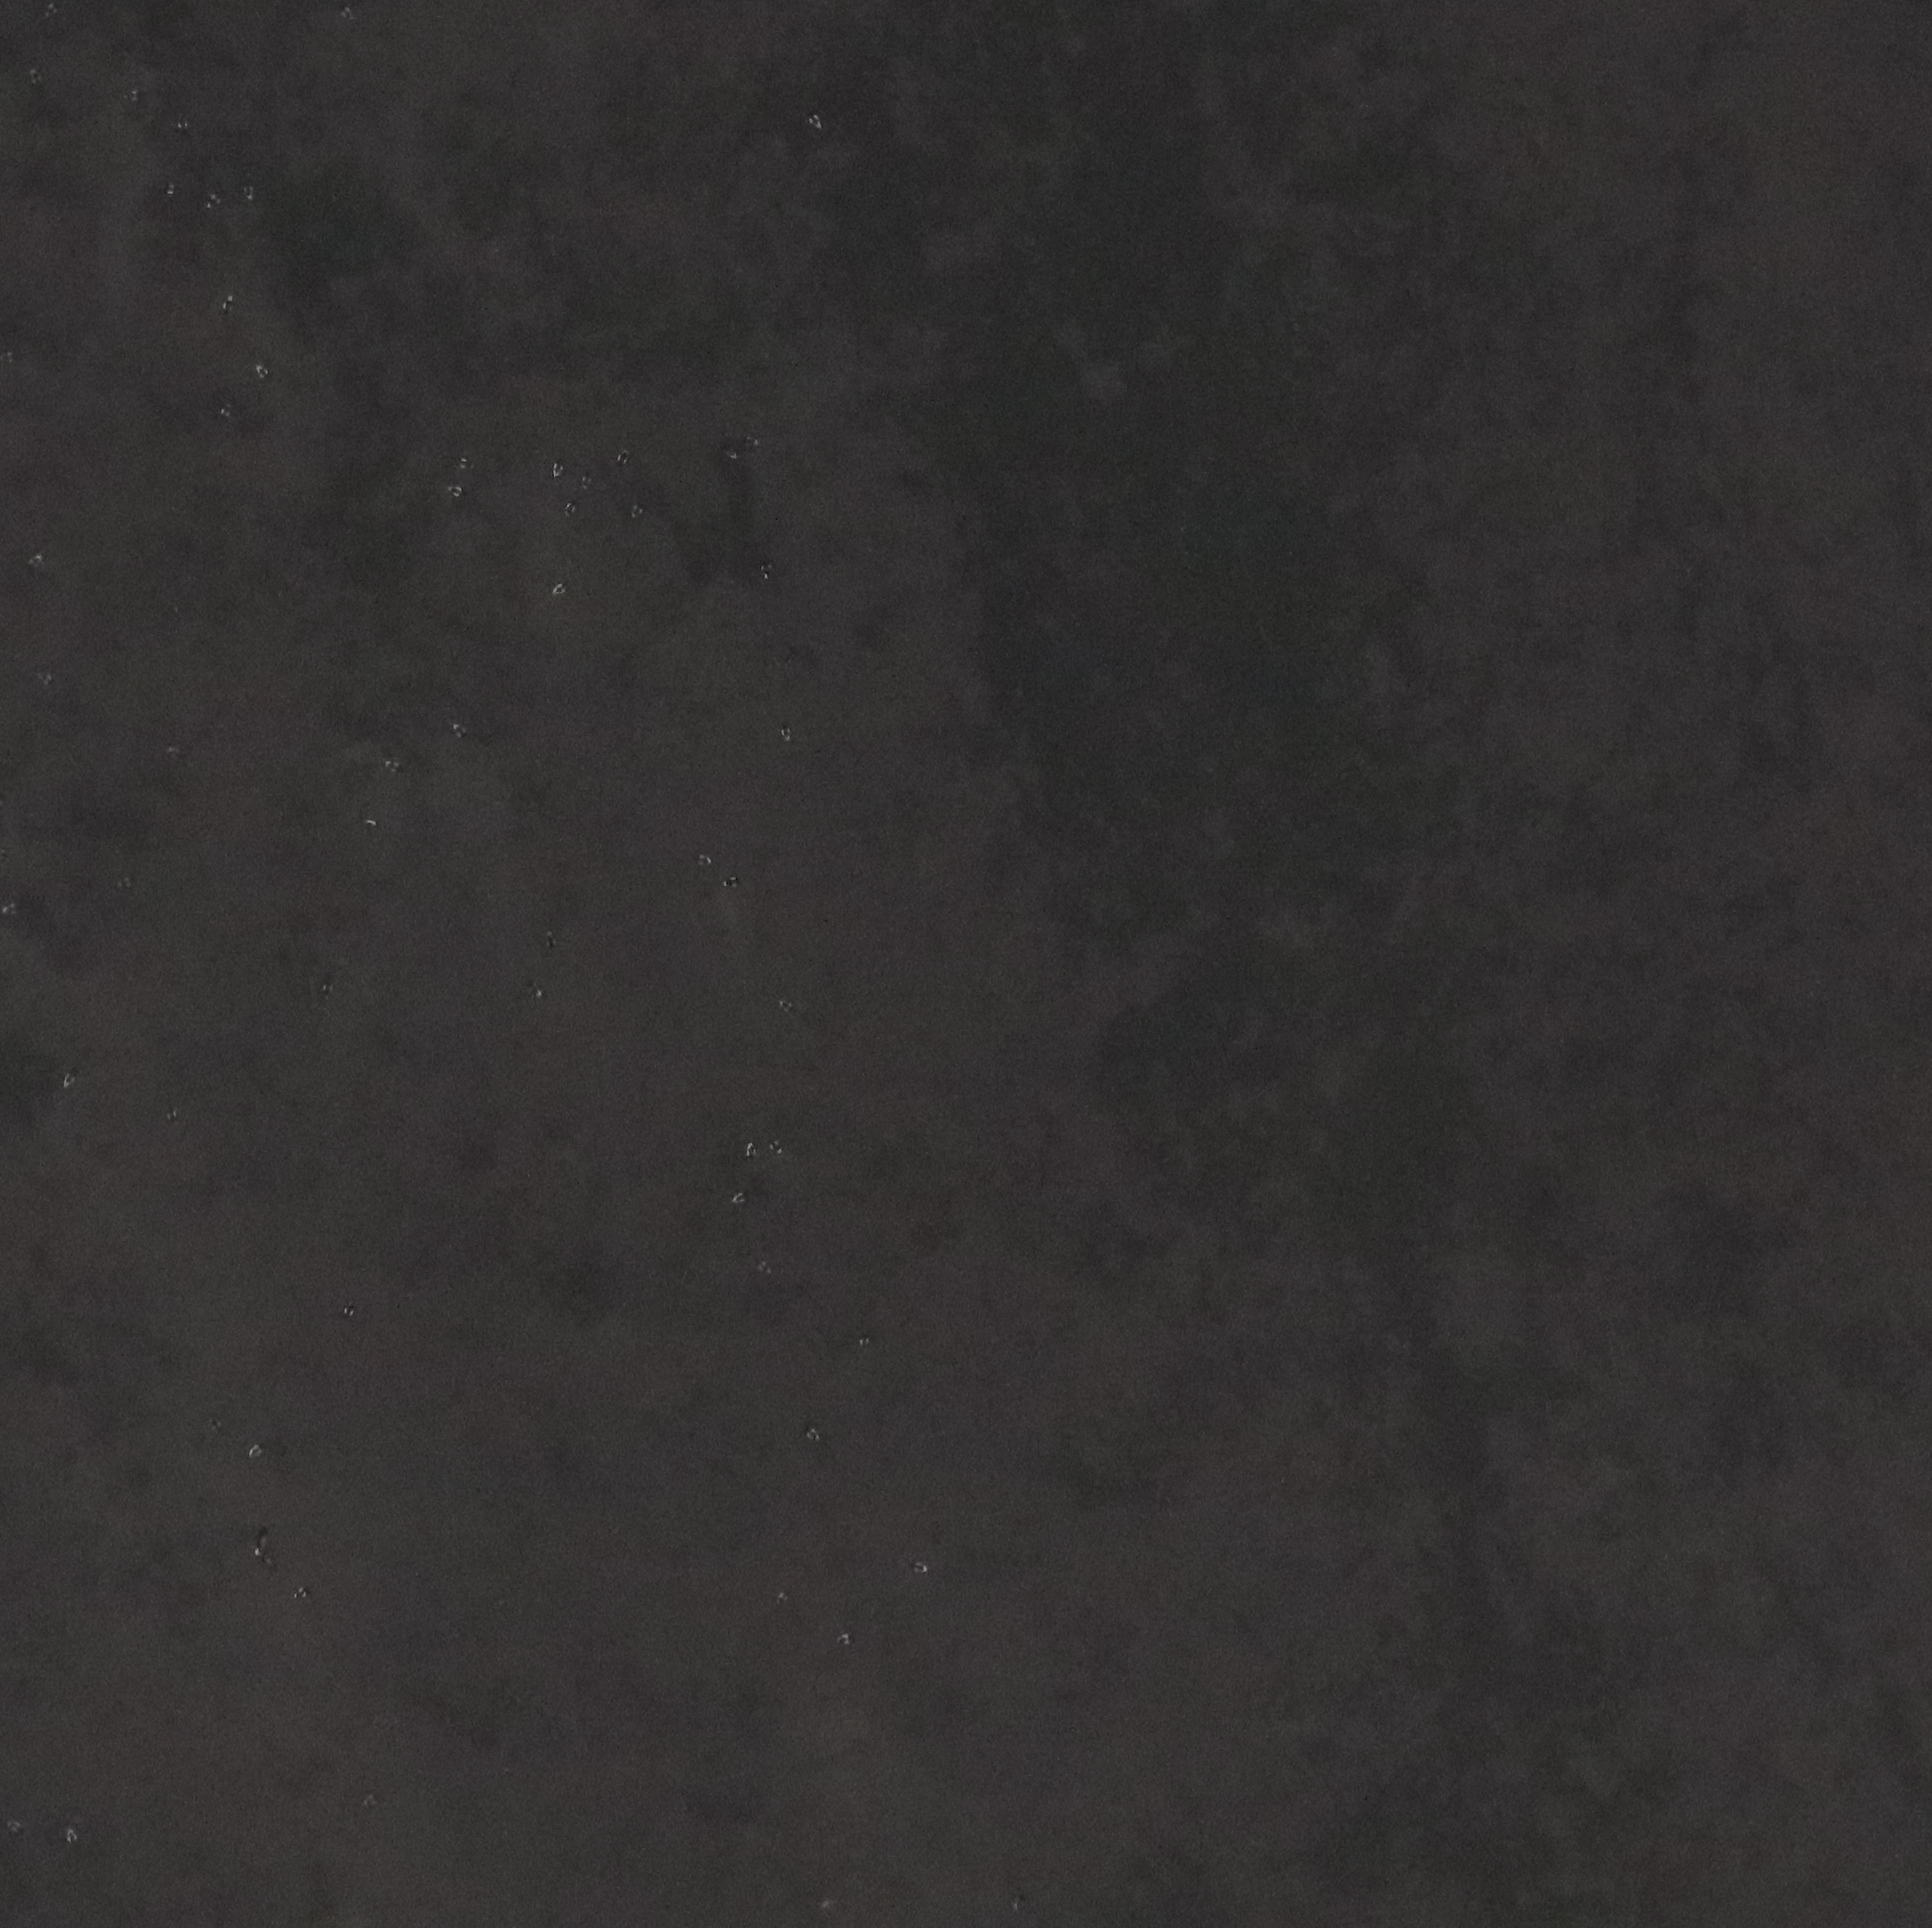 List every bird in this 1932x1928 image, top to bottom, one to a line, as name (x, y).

brant (55, 11)
brant (352, 13)
brant (46, 71)
brant (136, 90)
brant (185, 117)
brant (816, 123)
brant (173, 188)
brant (250, 193)
brant (212, 204)
brant (226, 307)
brant (263, 370)
brant (225, 407)
brant (747, 433)
brant (729, 450)
brant (628, 454)
brant (460, 458)
brant (561, 465)
brant (590, 478)
brant (459, 484)
brant (569, 505)
brant (636, 505)
brant (40, 562)
brant (765, 570)
brant (557, 588)
brant (53, 676)
brant (463, 727)
brant (784, 734)
brant (169, 754)
brant (397, 766)
brant (5, 801)
brant (370, 828)
brant (1, 857)
brant (703, 859)
brant (731, 881)
brant (125, 890)
brant (13, 911)
brant (550, 940)
brant (339, 982)
brant (533, 987)
brant (784, 1004)
brant (67, 1076)
brant (174, 1113)
brant (773, 1143)
brant (747, 1151)
brant (741, 1195)
brant (762, 1263)
brant (348, 1314)
brant (863, 1338)
brant (223, 1429)
brant (816, 1435)
brant (258, 1449)
brant (261, 1550)
brant (272, 1566)
brant (917, 1569)
brant (302, 1596)
brant (784, 1599)
brant (846, 1640)
brant (369, 1800)
brant (17, 1826)
brant (71, 1832)
brant (833, 1900)
brant (1017, 1903)